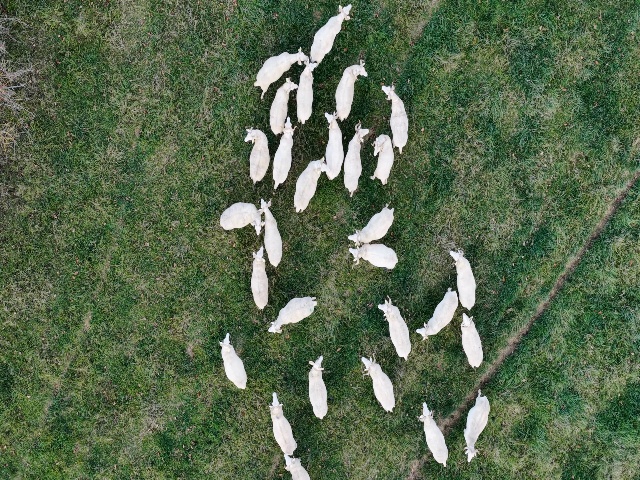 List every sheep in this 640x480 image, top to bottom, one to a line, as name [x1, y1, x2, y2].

sheep [310, 4, 352, 67]
sheep [253, 47, 309, 99]
sheep [296, 59, 317, 124]
sheep [335, 59, 368, 122]
sheep [270, 77, 298, 138]
sheep [382, 81, 408, 154]
sheep [324, 111, 344, 181]
sheep [272, 117, 297, 195]
sheep [343, 120, 369, 197]
sheep [244, 126, 270, 193]
sheep [370, 134, 394, 185]
sheep [294, 156, 330, 213]
sheep [258, 198, 282, 267]
sheep [220, 202, 265, 236]
sheep [348, 203, 394, 247]
sheep [349, 243, 398, 270]
sheep [251, 246, 269, 309]
sheep [416, 287, 458, 341]
sheep [378, 295, 411, 360]